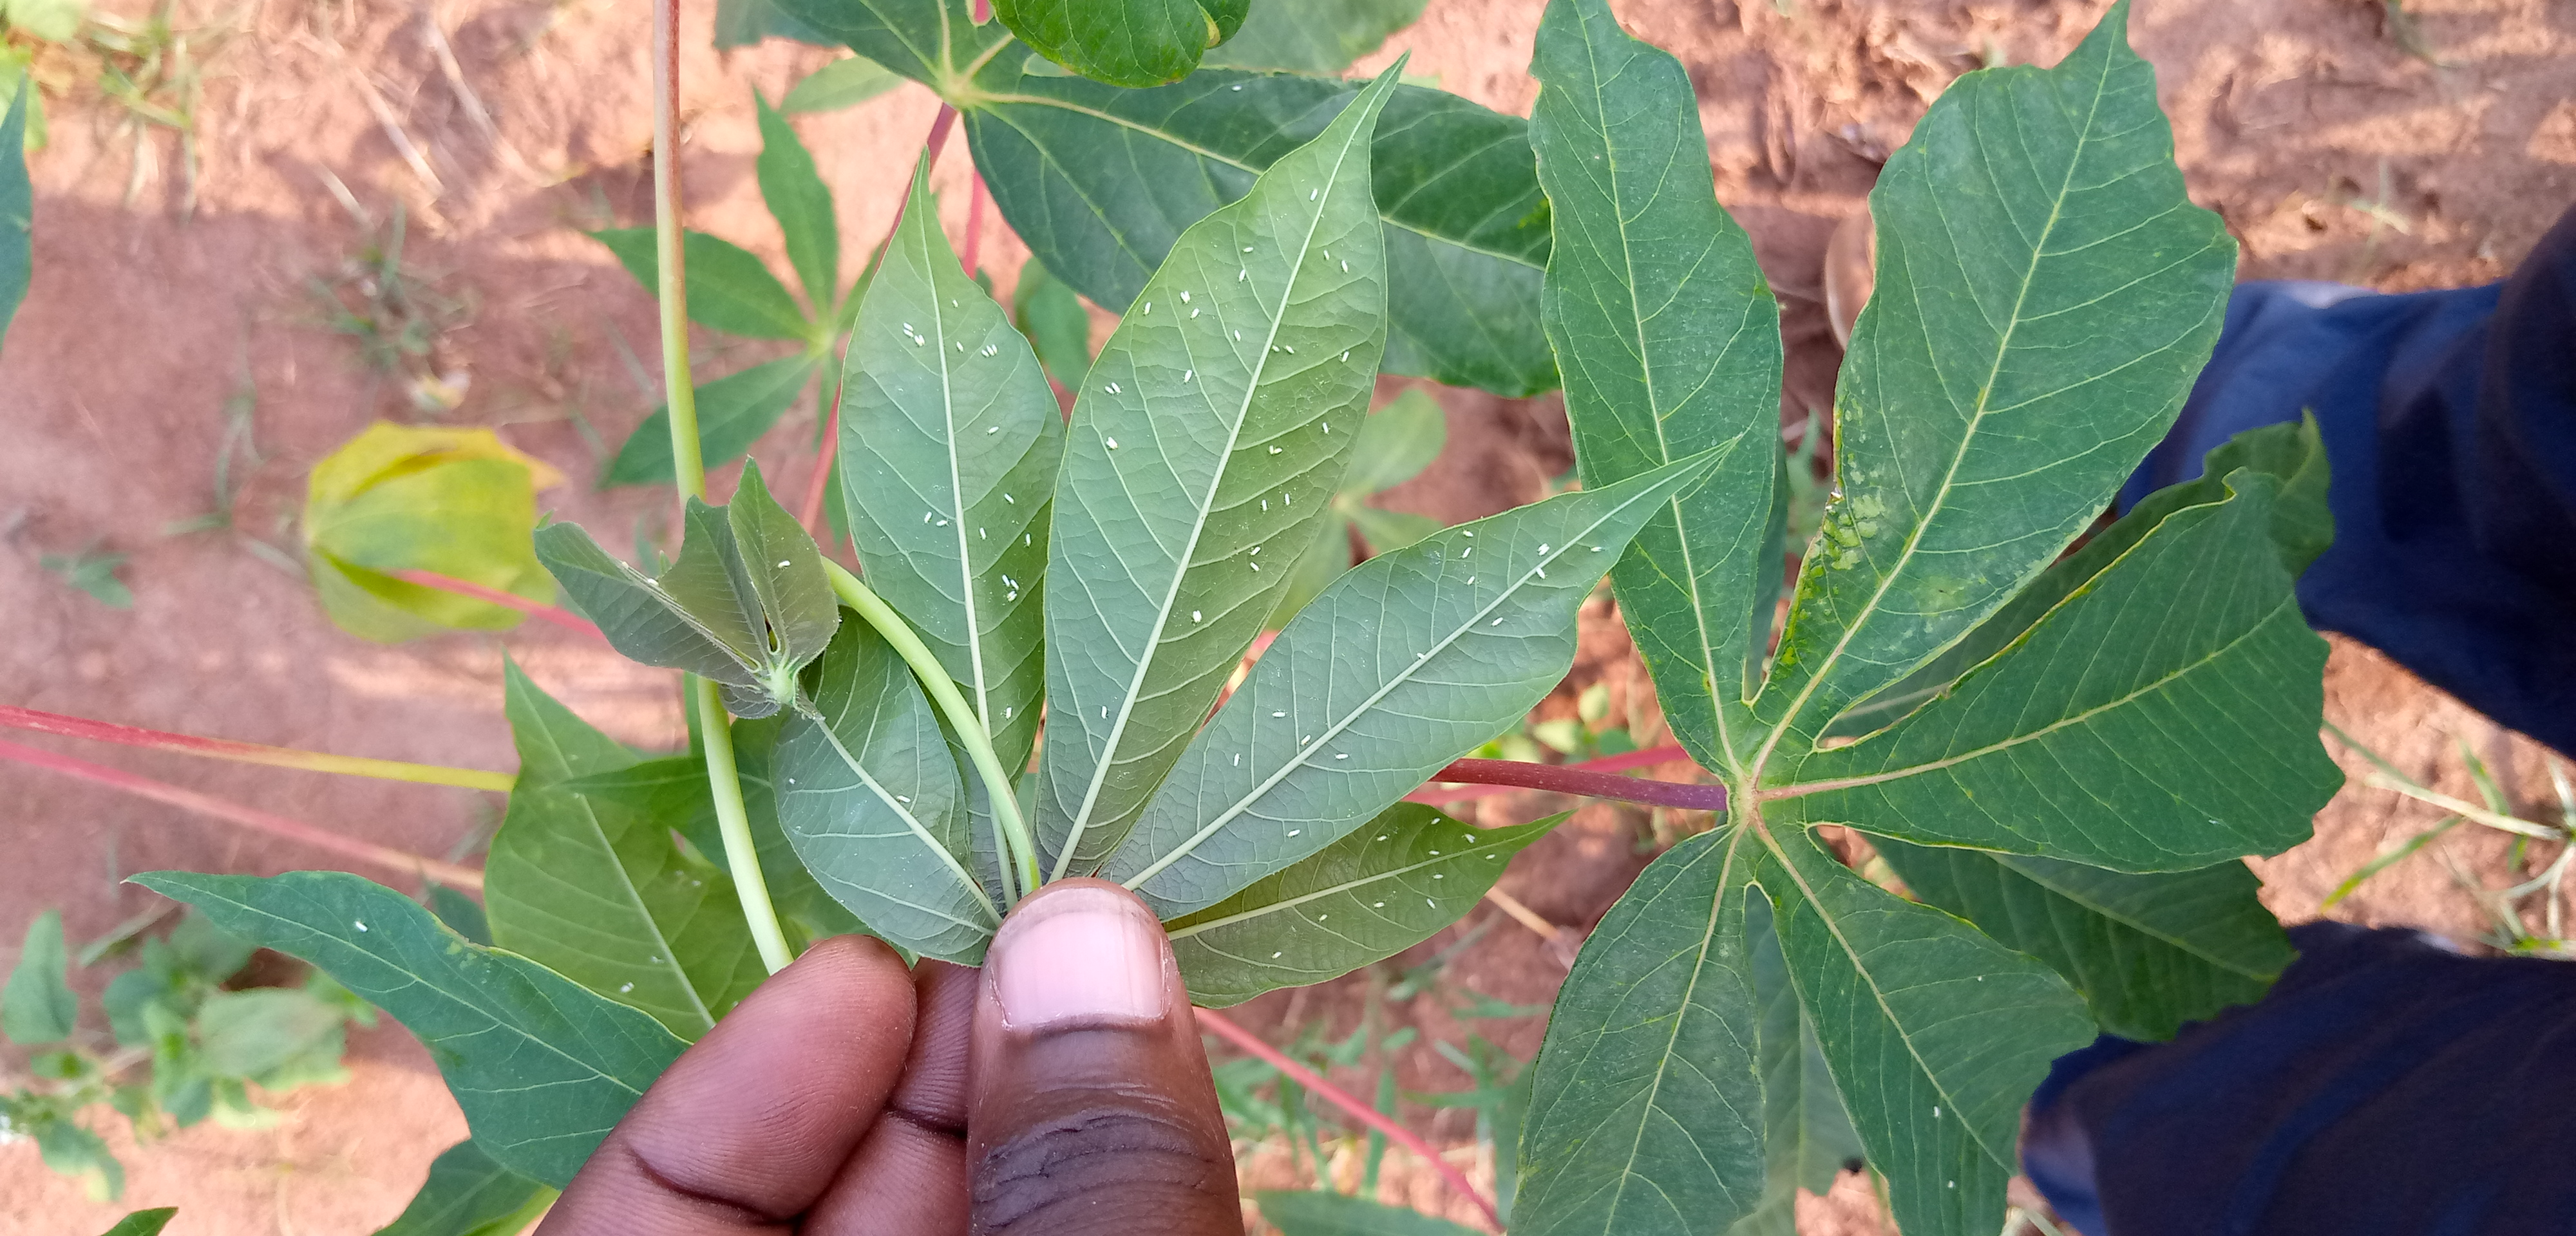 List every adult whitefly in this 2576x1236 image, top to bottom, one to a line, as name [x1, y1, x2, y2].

whitefly [1228, 83, 1245, 94]
whitefly [1307, 186, 1319, 202]
whitefly [1240, 245, 1255, 254]
whitefly [1321, 247, 1332, 263]
whitefly [1339, 257, 1350, 274]
whitefly [1236, 268, 1247, 284]
whitefly [1184, 290, 1191, 301]
whitefly [1179, 292, 1188, 303]
whitefly [951, 298, 962, 310]
whitefly [1141, 299, 1152, 316]
whitefly [1189, 306, 1201, 321]
whitefly [902, 319, 915, 331]
whitefly [902, 328, 913, 339]
whitefly [1232, 328, 1244, 342]
whitefly [913, 333, 922, 347]
whitefly [919, 334, 927, 346]
whitefly [955, 337, 965, 355]
whitefly [992, 342, 999, 355]
whitefly [1284, 343, 1298, 356]
whitefly [987, 344, 994, 356]
whitefly [1271, 344, 1280, 352]
whitefly [1339, 348, 1350, 363]
whitefly [981, 349, 989, 357]
whitefly [1182, 367, 1193, 383]
whitefly [1111, 381, 1122, 393]
whitefly [1103, 385, 1114, 394]
whitefly [1321, 420, 1332, 436]
whitefly [985, 422, 1004, 440]
whitefly [1107, 435, 1119, 448]
whitefly [1105, 440, 1115, 449]
whitefly [1268, 444, 1274, 456]
whitefly [1274, 447, 1283, 454]
whitefly [1282, 490, 1292, 507]
whitefly [1001, 491, 1016, 505]
whitefly [1260, 498, 1269, 512]
whitefly [922, 509, 933, 526]
whitefly [935, 518, 949, 529]
whitefly [976, 525, 989, 542]
whitefly [1461, 528, 1475, 539]
whitefly [1022, 531, 1034, 550]
whitefly [1538, 542, 1549, 551]
whitefly [1248, 543, 1262, 556]
whitefly [1459, 543, 1476, 561]
whitefly [1538, 545, 1551, 557]
whitefly [1587, 545, 1604, 555]
whitefly [776, 559, 794, 570]
whitefly [621, 560, 629, 570]
whitefly [1248, 560, 1261, 574]
whitefly [1535, 566, 1549, 580]
whitefly [1001, 572, 1011, 588]
whitefly [1466, 575, 1476, 586]
whitefly [645, 577, 659, 586]
whitefly [1010, 579, 1021, 591]
whitefly [1005, 589, 1019, 603]
whitefly [1191, 608, 1203, 625]
whitefly [1490, 615, 1504, 628]
whitefly [1416, 651, 1426, 661]
whitefly [1100, 704, 1109, 719]
whitefly [1003, 705, 1016, 720]
whitefly [1270, 708, 1287, 718]
whitefly [1299, 733, 1313, 747]
whitefly [1332, 749, 1351, 763]
whitefly [1233, 751, 1240, 767]
whitefly [786, 775, 798, 787]
whitefly [896, 793, 914, 805]
whitefly [1428, 816, 1442, 829]
whitefly [1285, 825, 1302, 839]
whitefly [1462, 830, 1477, 845]
whitefly [1375, 832, 1390, 843]
whitefly [1426, 847, 1441, 857]
whitefly [1482, 849, 1497, 861]
whitefly [1431, 870, 1447, 881]
whitefly [1425, 895, 1439, 910]
whitefly [1372, 900, 1387, 908]
whitefly [1317, 912, 1329, 923]
whitefly [352, 919, 371, 935]
whitefly [1269, 950, 1283, 961]
whitefly [651, 954, 659, 966]
whitefly [1975, 972, 1985, 984]
whitefly [620, 982, 637, 995]
whitefly [1929, 1103, 1941, 1119]
whitefly [1946, 1179, 1956, 1191]